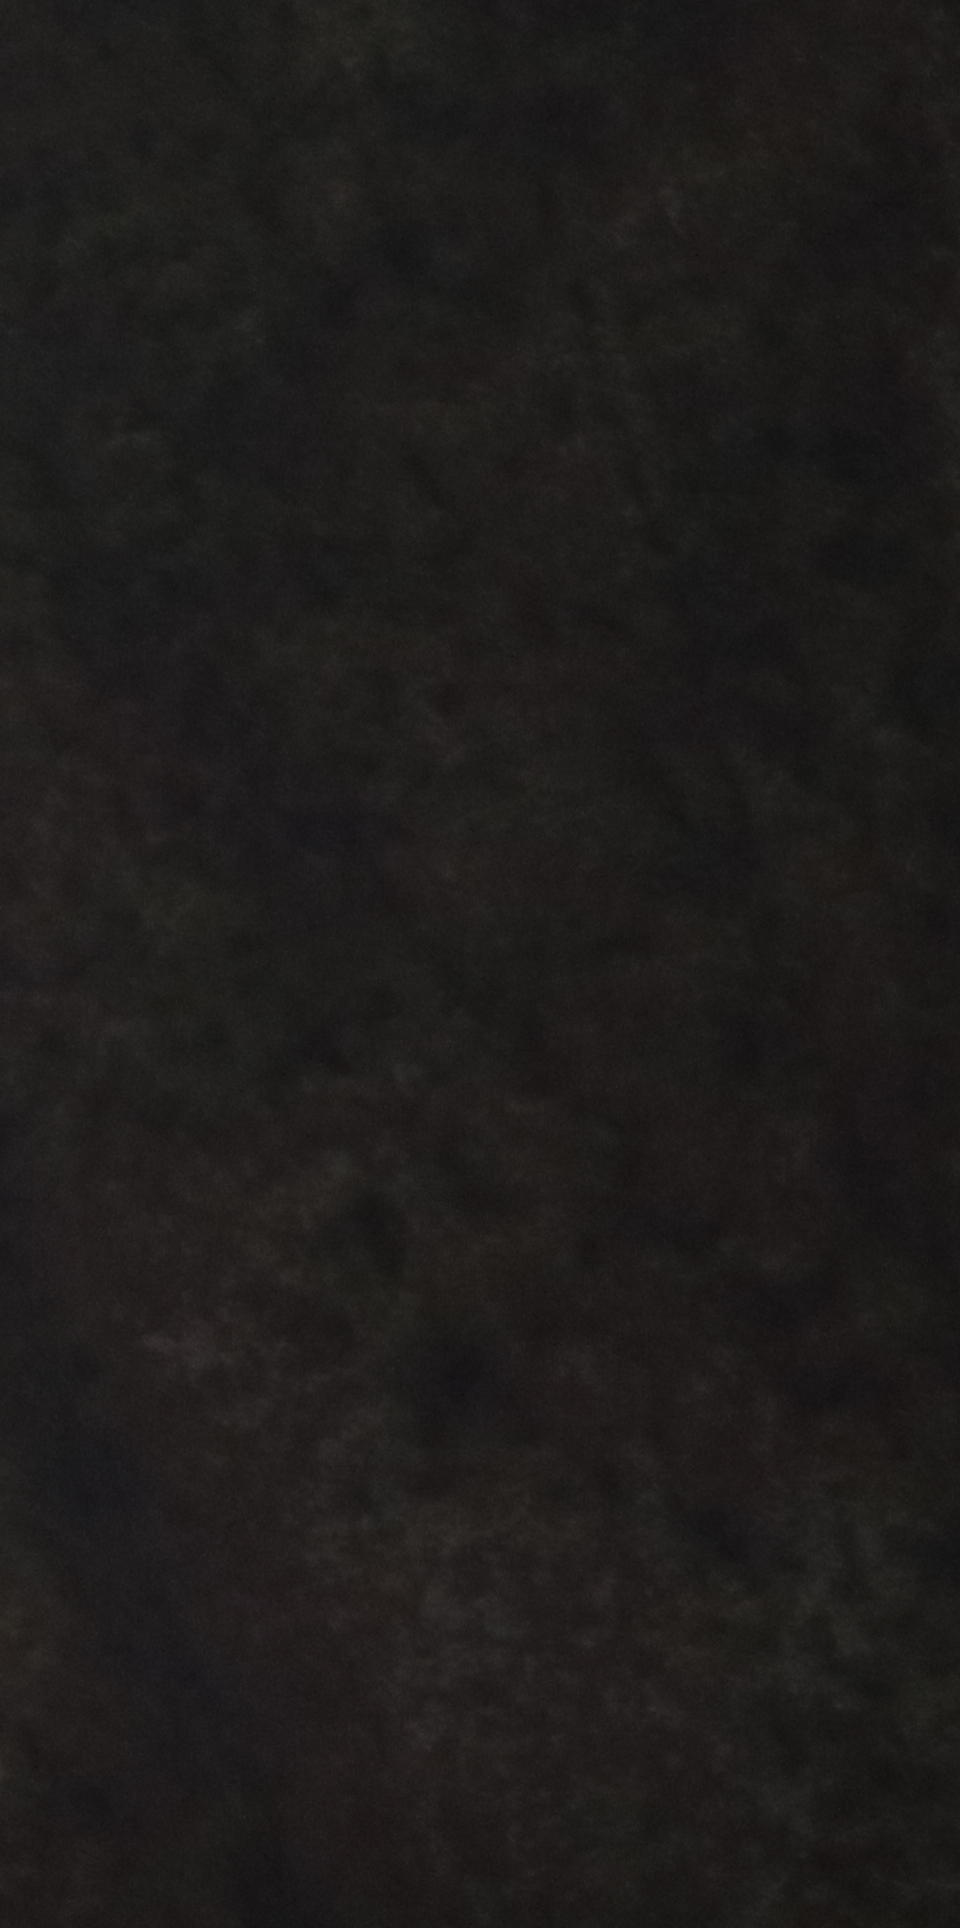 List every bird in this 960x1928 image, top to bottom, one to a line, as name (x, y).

None